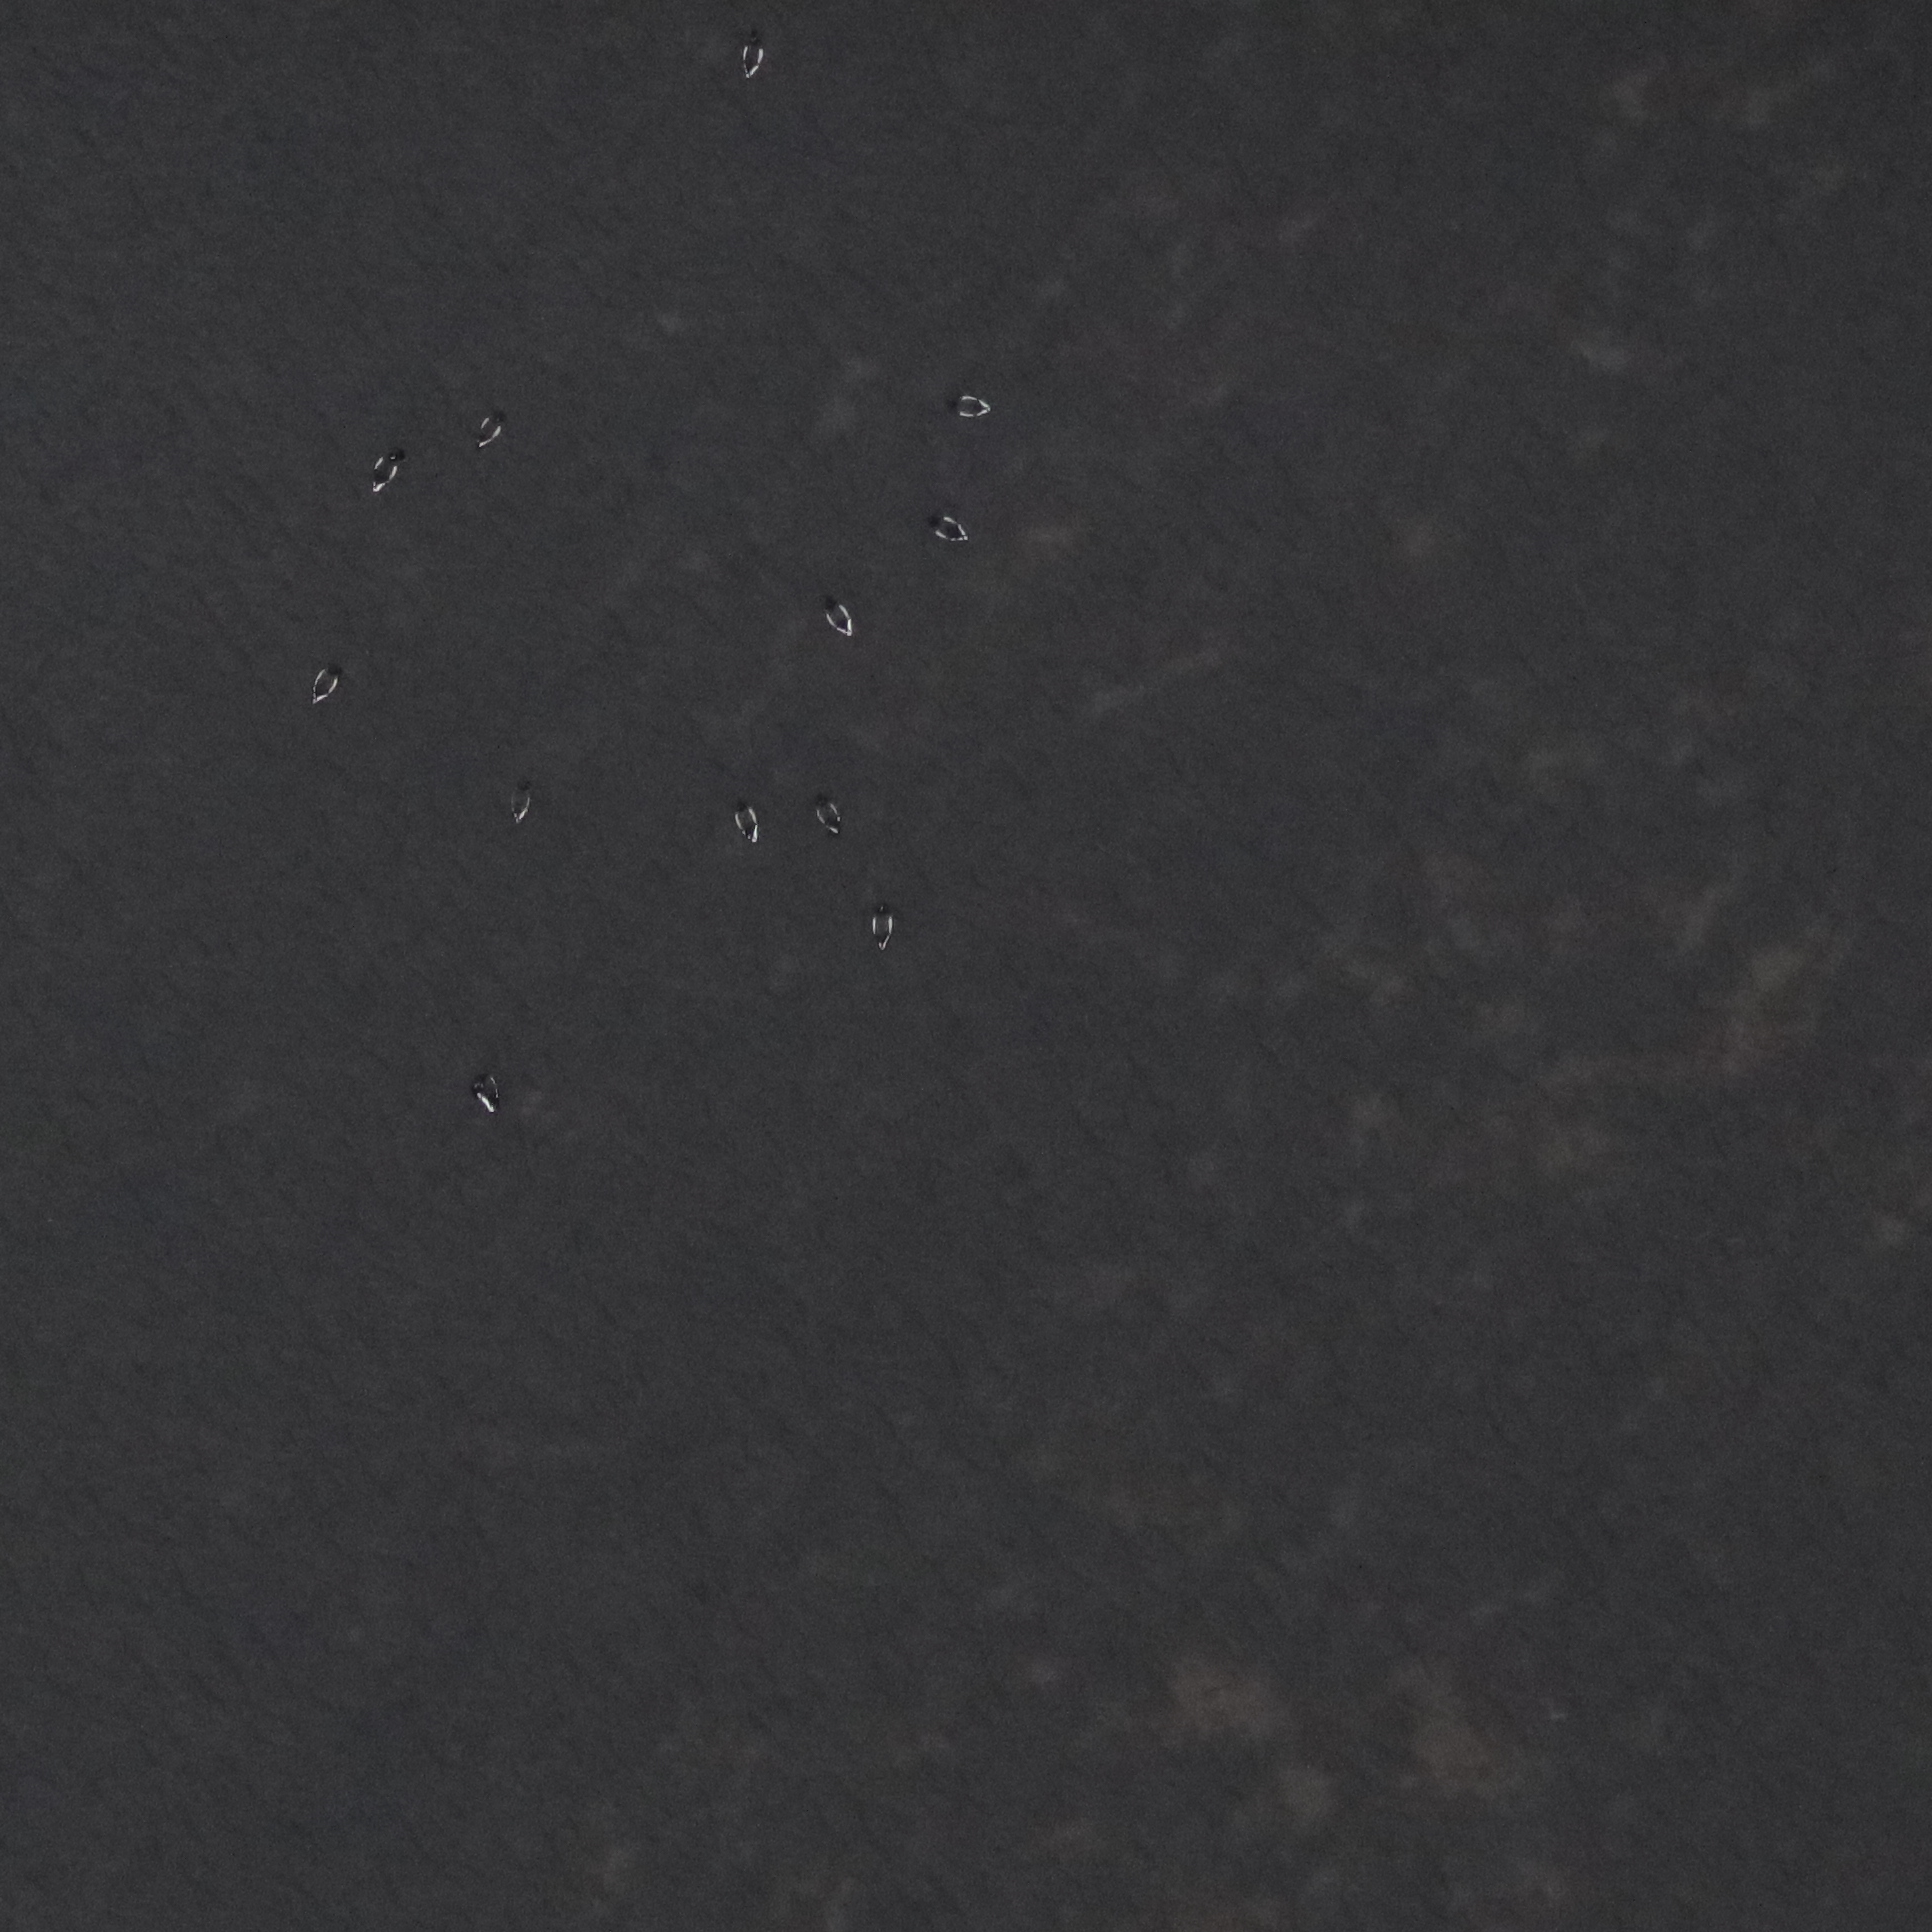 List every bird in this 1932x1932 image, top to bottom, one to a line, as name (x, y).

brant (752, 57)
brant (971, 407)
brant (490, 433)
brant (386, 471)
brant (948, 529)
brant (838, 617)
brant (327, 684)
brant (519, 801)
brant (828, 815)
brant (747, 822)
brant (883, 926)
brant (487, 1096)